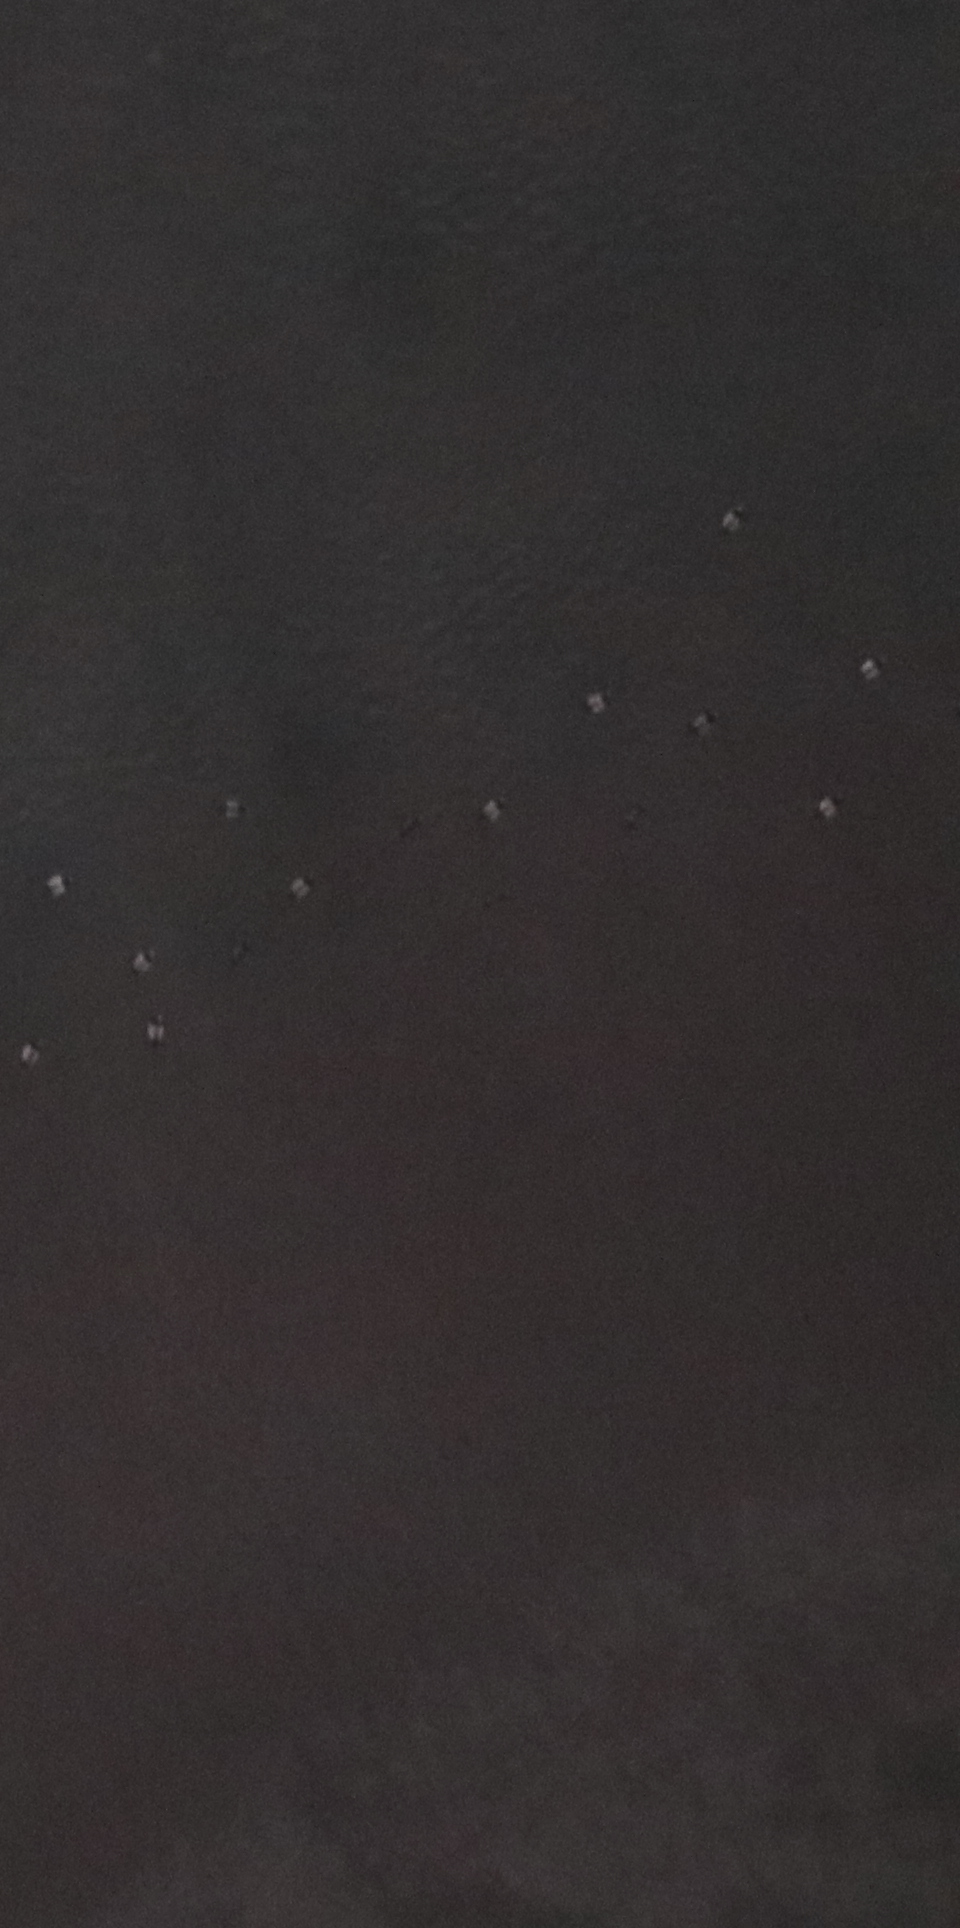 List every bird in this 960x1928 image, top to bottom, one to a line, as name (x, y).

other bird (730, 512)
other bird (872, 659)
other bird (621, 711)
other bird (722, 724)
other bird (220, 801)
other bird (831, 811)
other bird (488, 824)
other bird (628, 824)
other bird (424, 830)
other bird (63, 886)
other bird (293, 897)
other bird (153, 955)
other bird (242, 961)
other bird (159, 1031)
other bird (34, 1051)